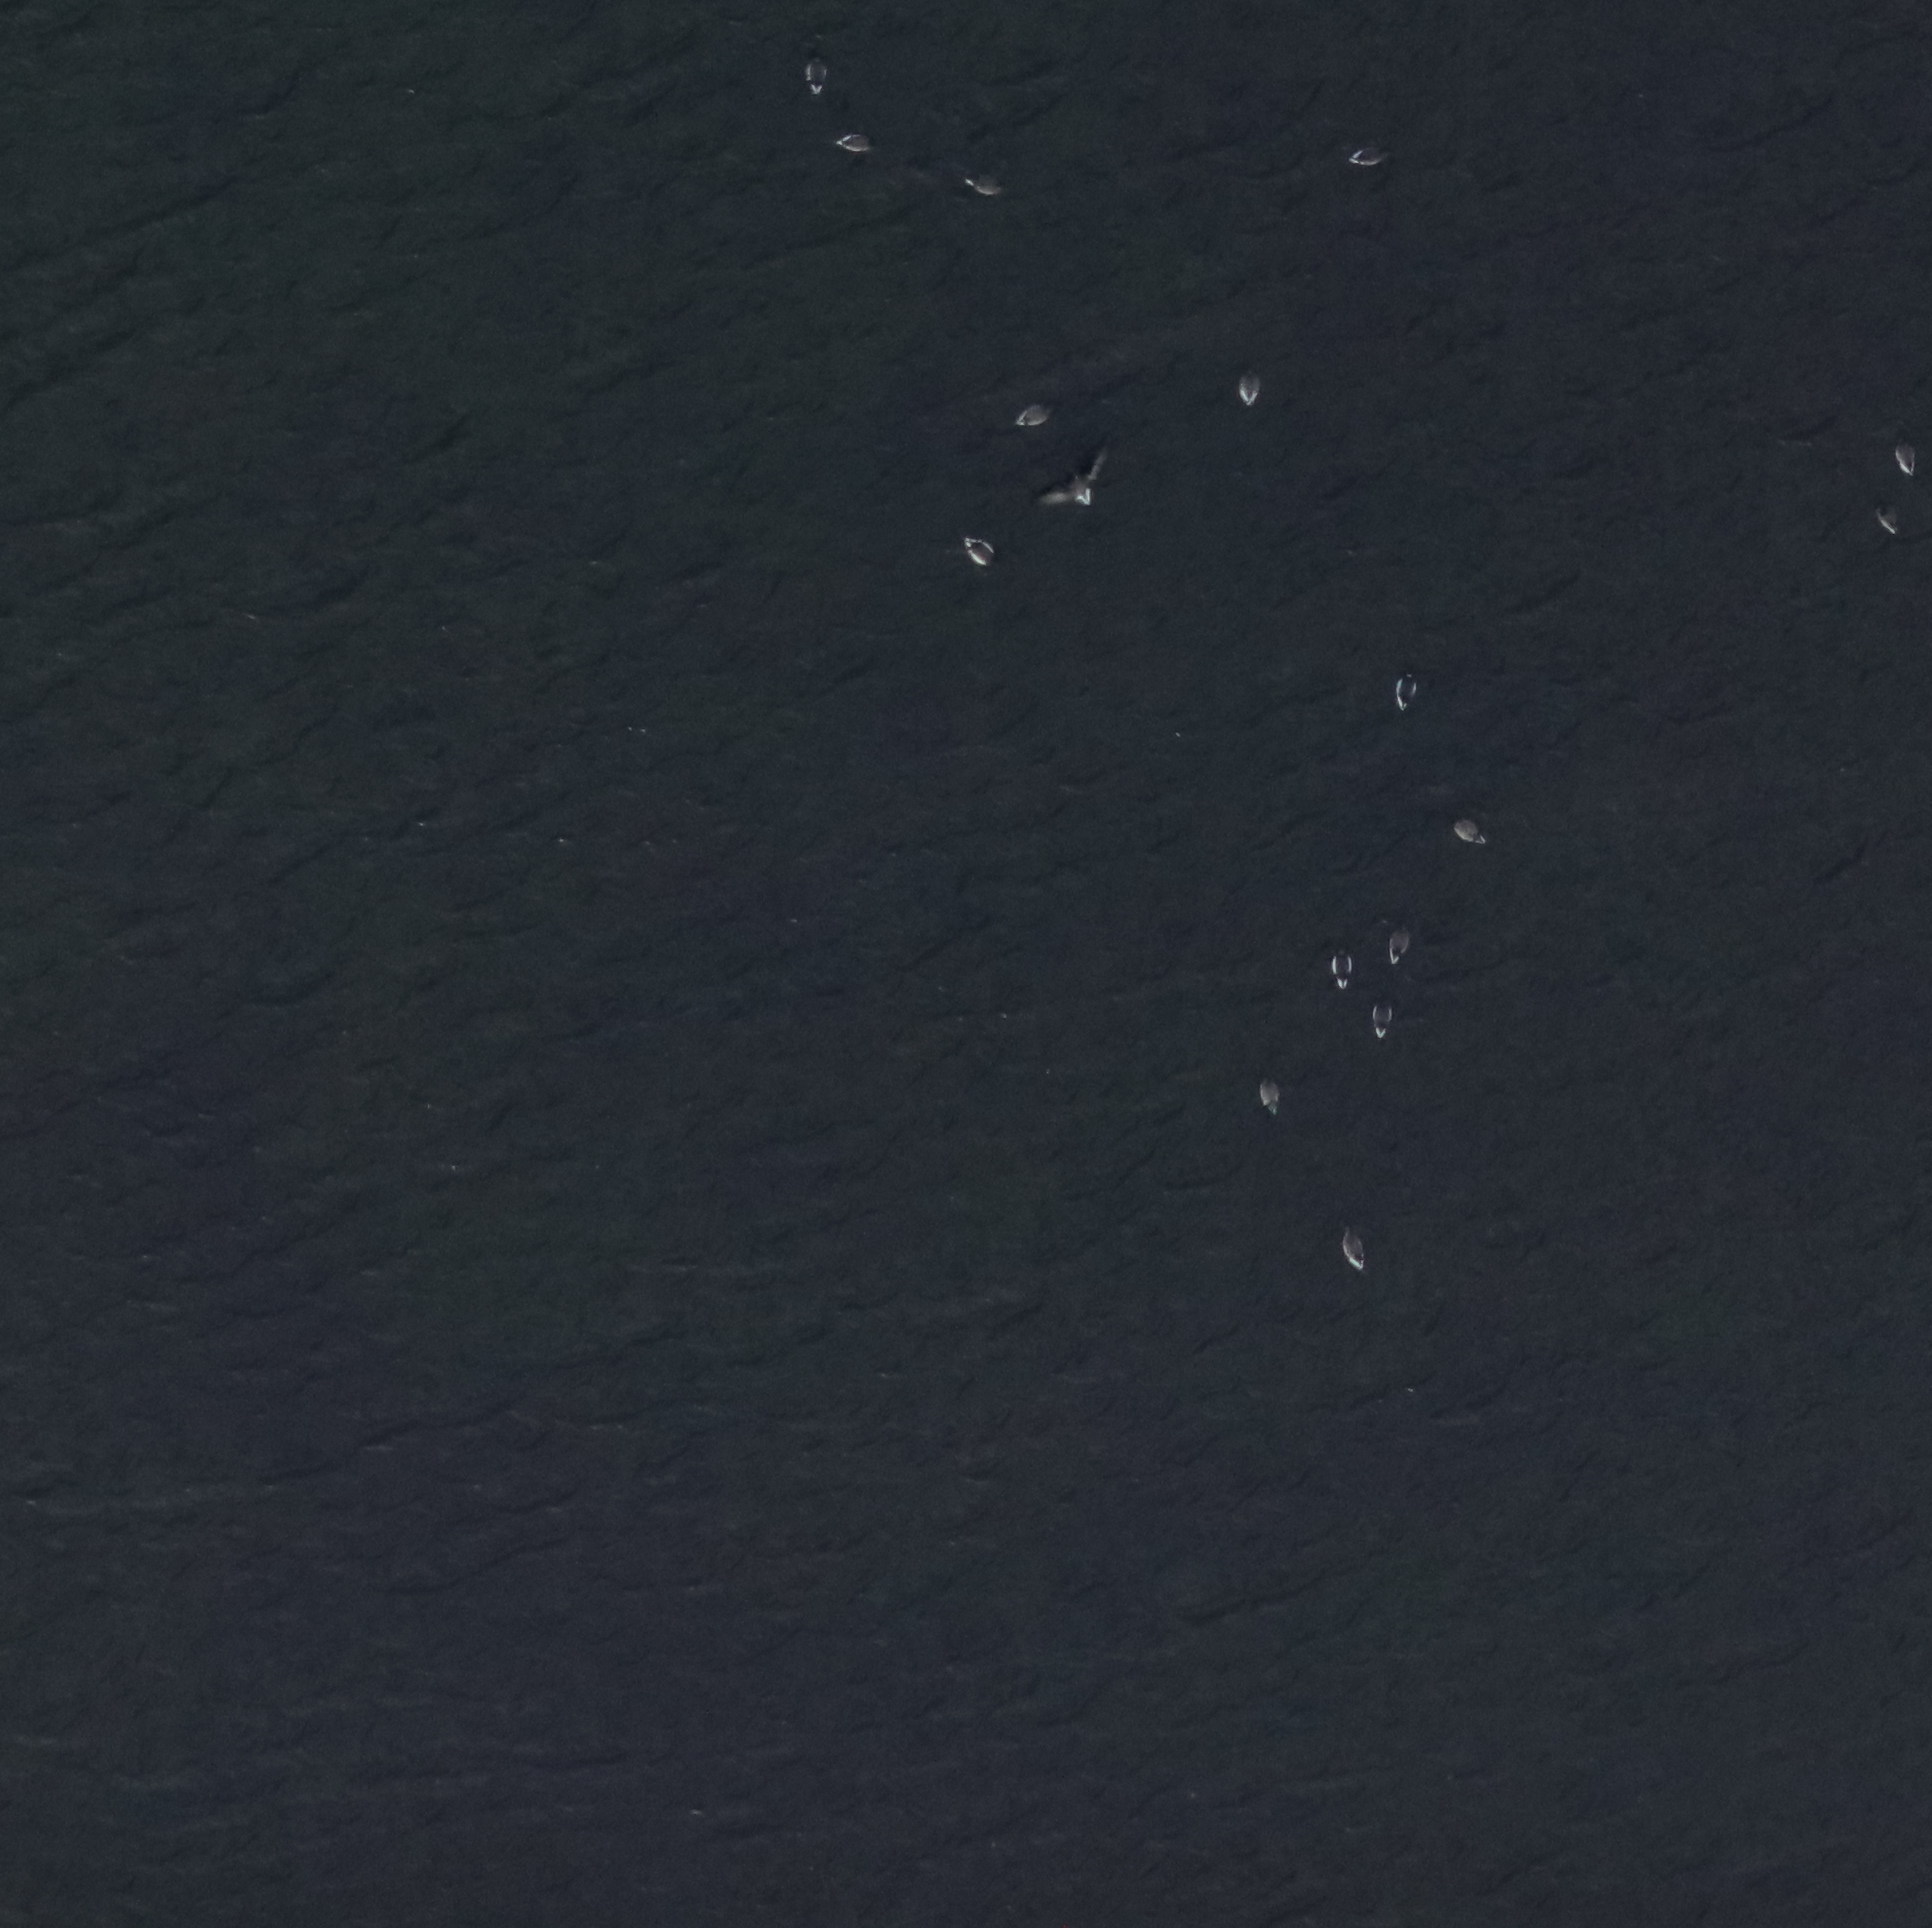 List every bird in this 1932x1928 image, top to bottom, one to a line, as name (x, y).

brant (818, 73)
brant (857, 143)
brant (1372, 156)
brant (982, 179)
brant (1249, 384)
brant (1036, 414)
brant (1905, 456)
brant (1074, 487)
brant (1886, 515)
brant (980, 550)
brant (1406, 689)
brant (1469, 835)
brant (1398, 943)
brant (1341, 969)
brant (1384, 1016)
brant (1269, 1098)
brant (1352, 1249)